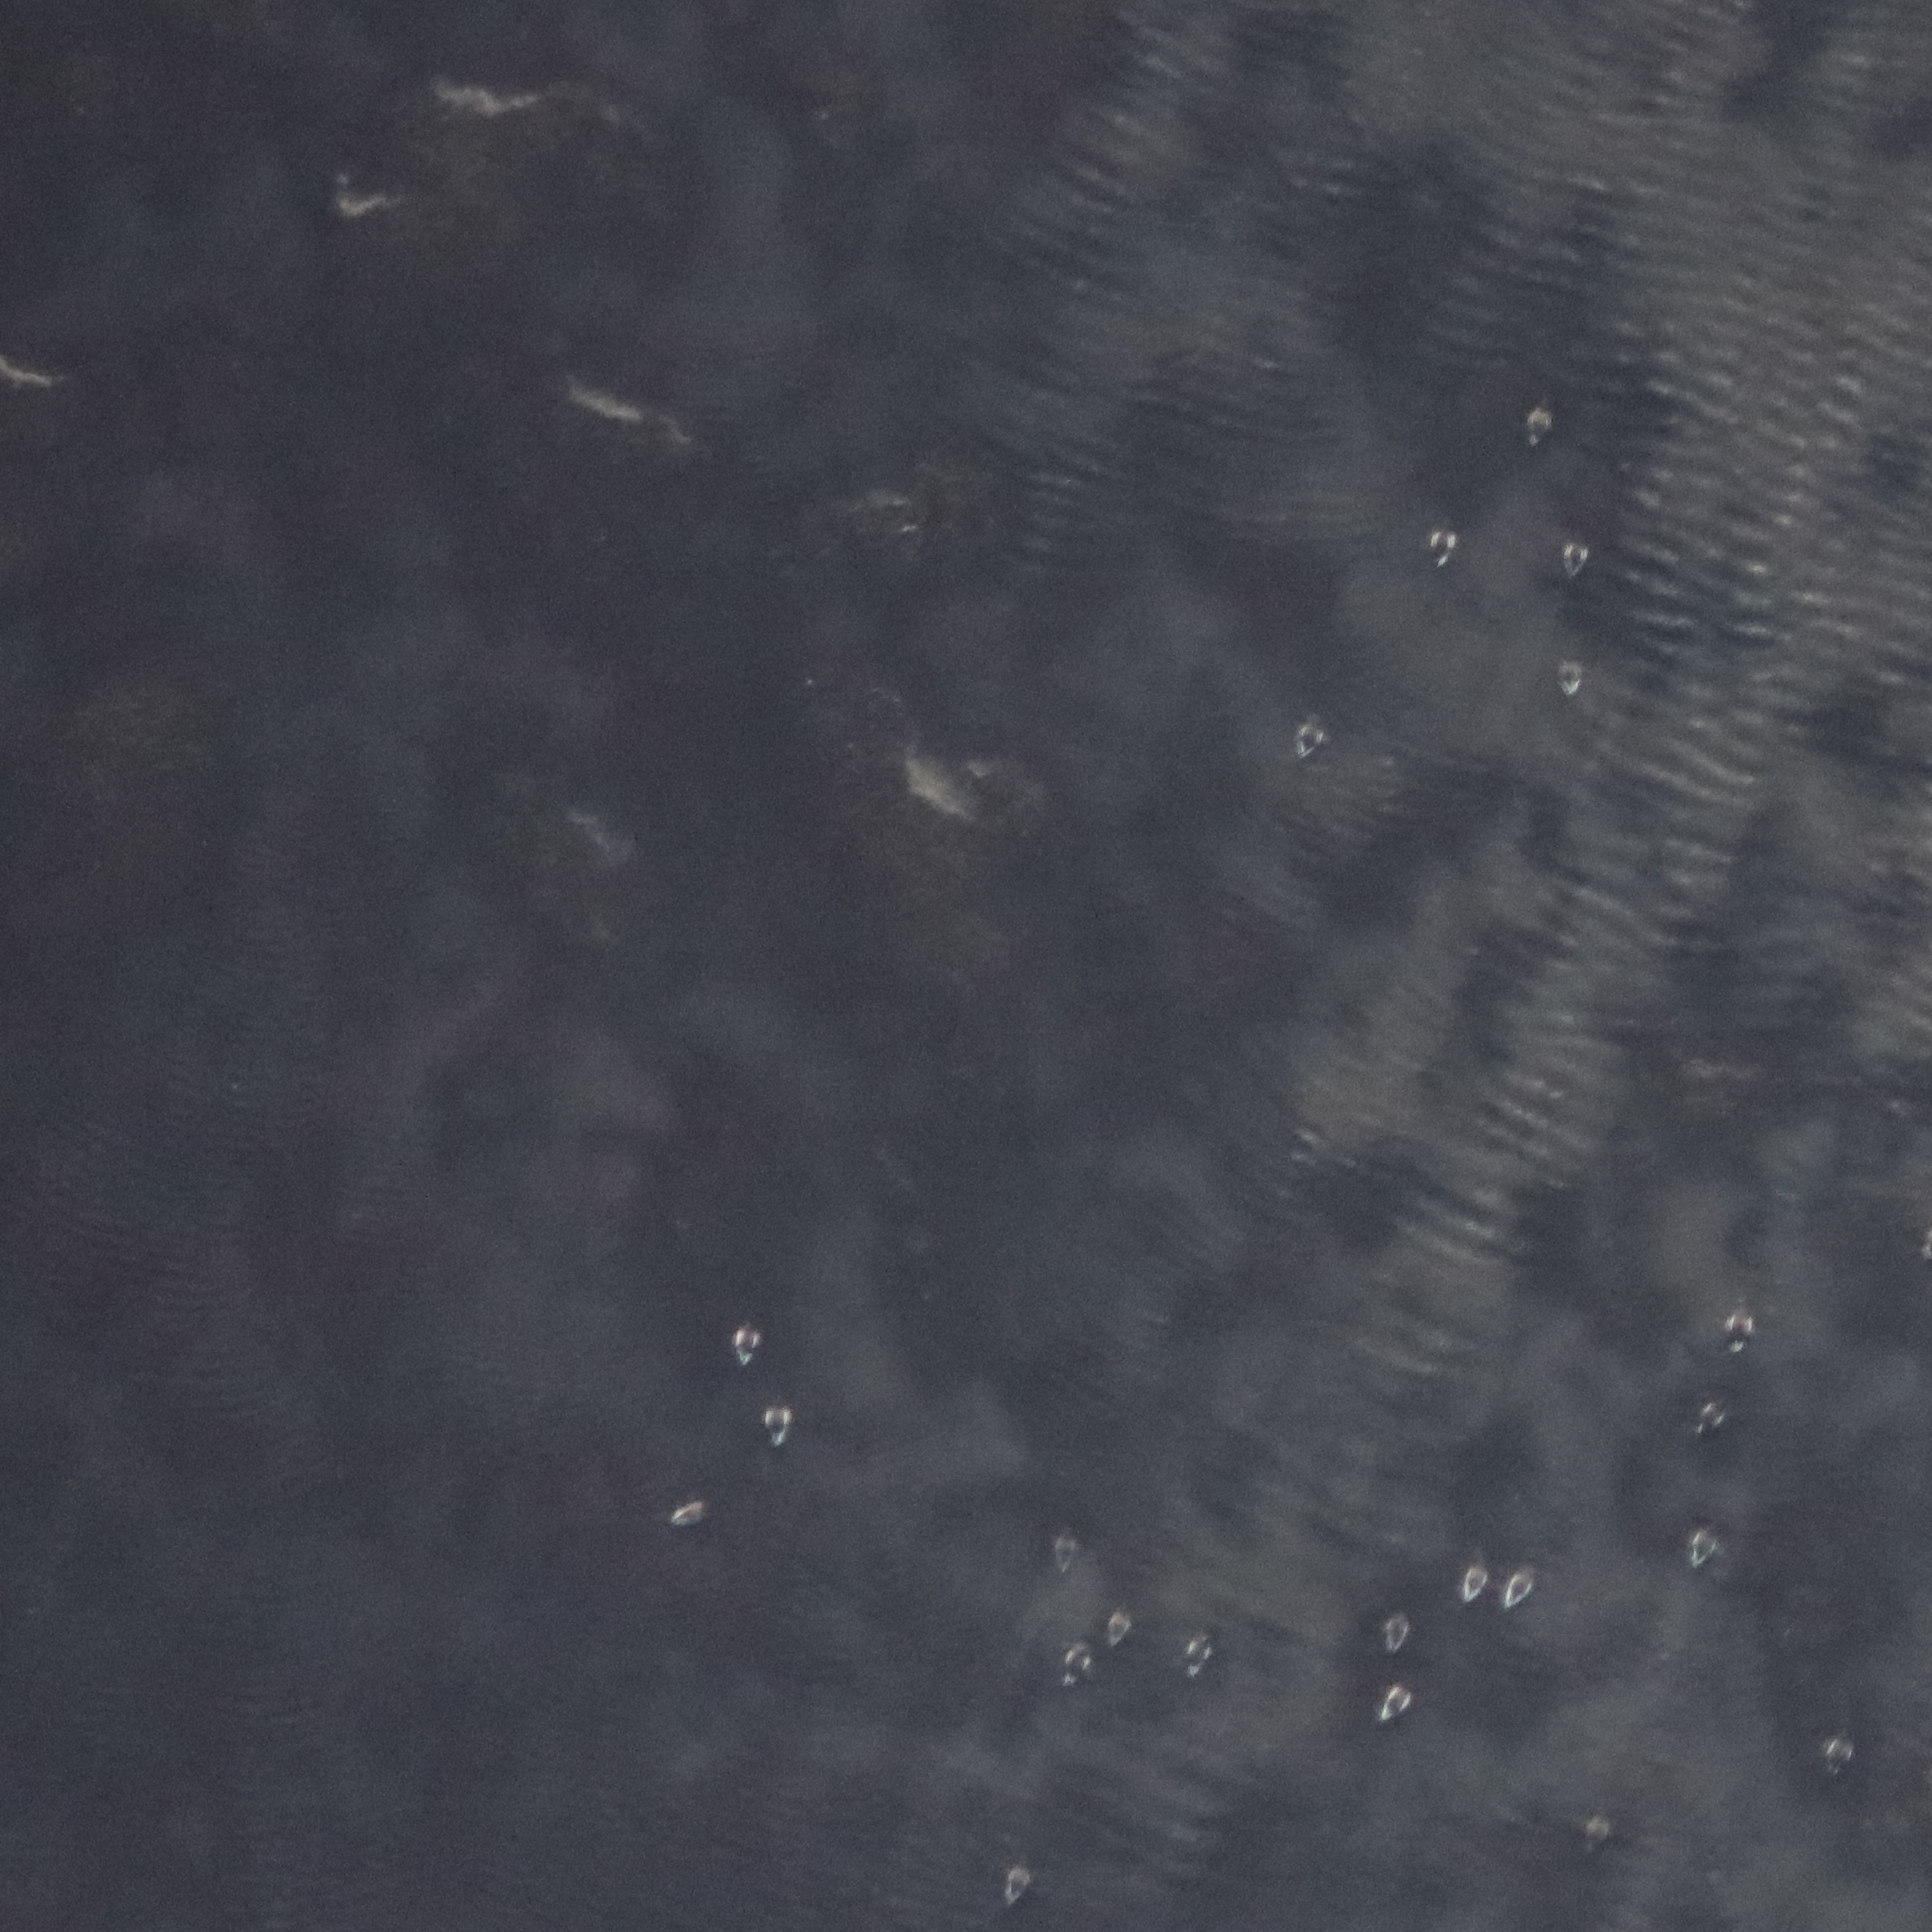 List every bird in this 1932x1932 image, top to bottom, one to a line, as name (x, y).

brant (1536, 417)
brant (1442, 543)
brant (1577, 564)
brant (1568, 680)
brant (1308, 741)
brant (1738, 1328)
brant (749, 1340)
brant (1711, 1415)
brant (778, 1420)
brant (683, 1520)
brant (1704, 1541)
brant (1065, 1552)
brant (1471, 1583)
brant (1517, 1586)
brant (1121, 1624)
brant (1397, 1626)
brant (1198, 1654)
brant (1077, 1664)
brant (1396, 1702)
brant (1841, 1752)
brant (1599, 1833)
brant (1019, 1881)